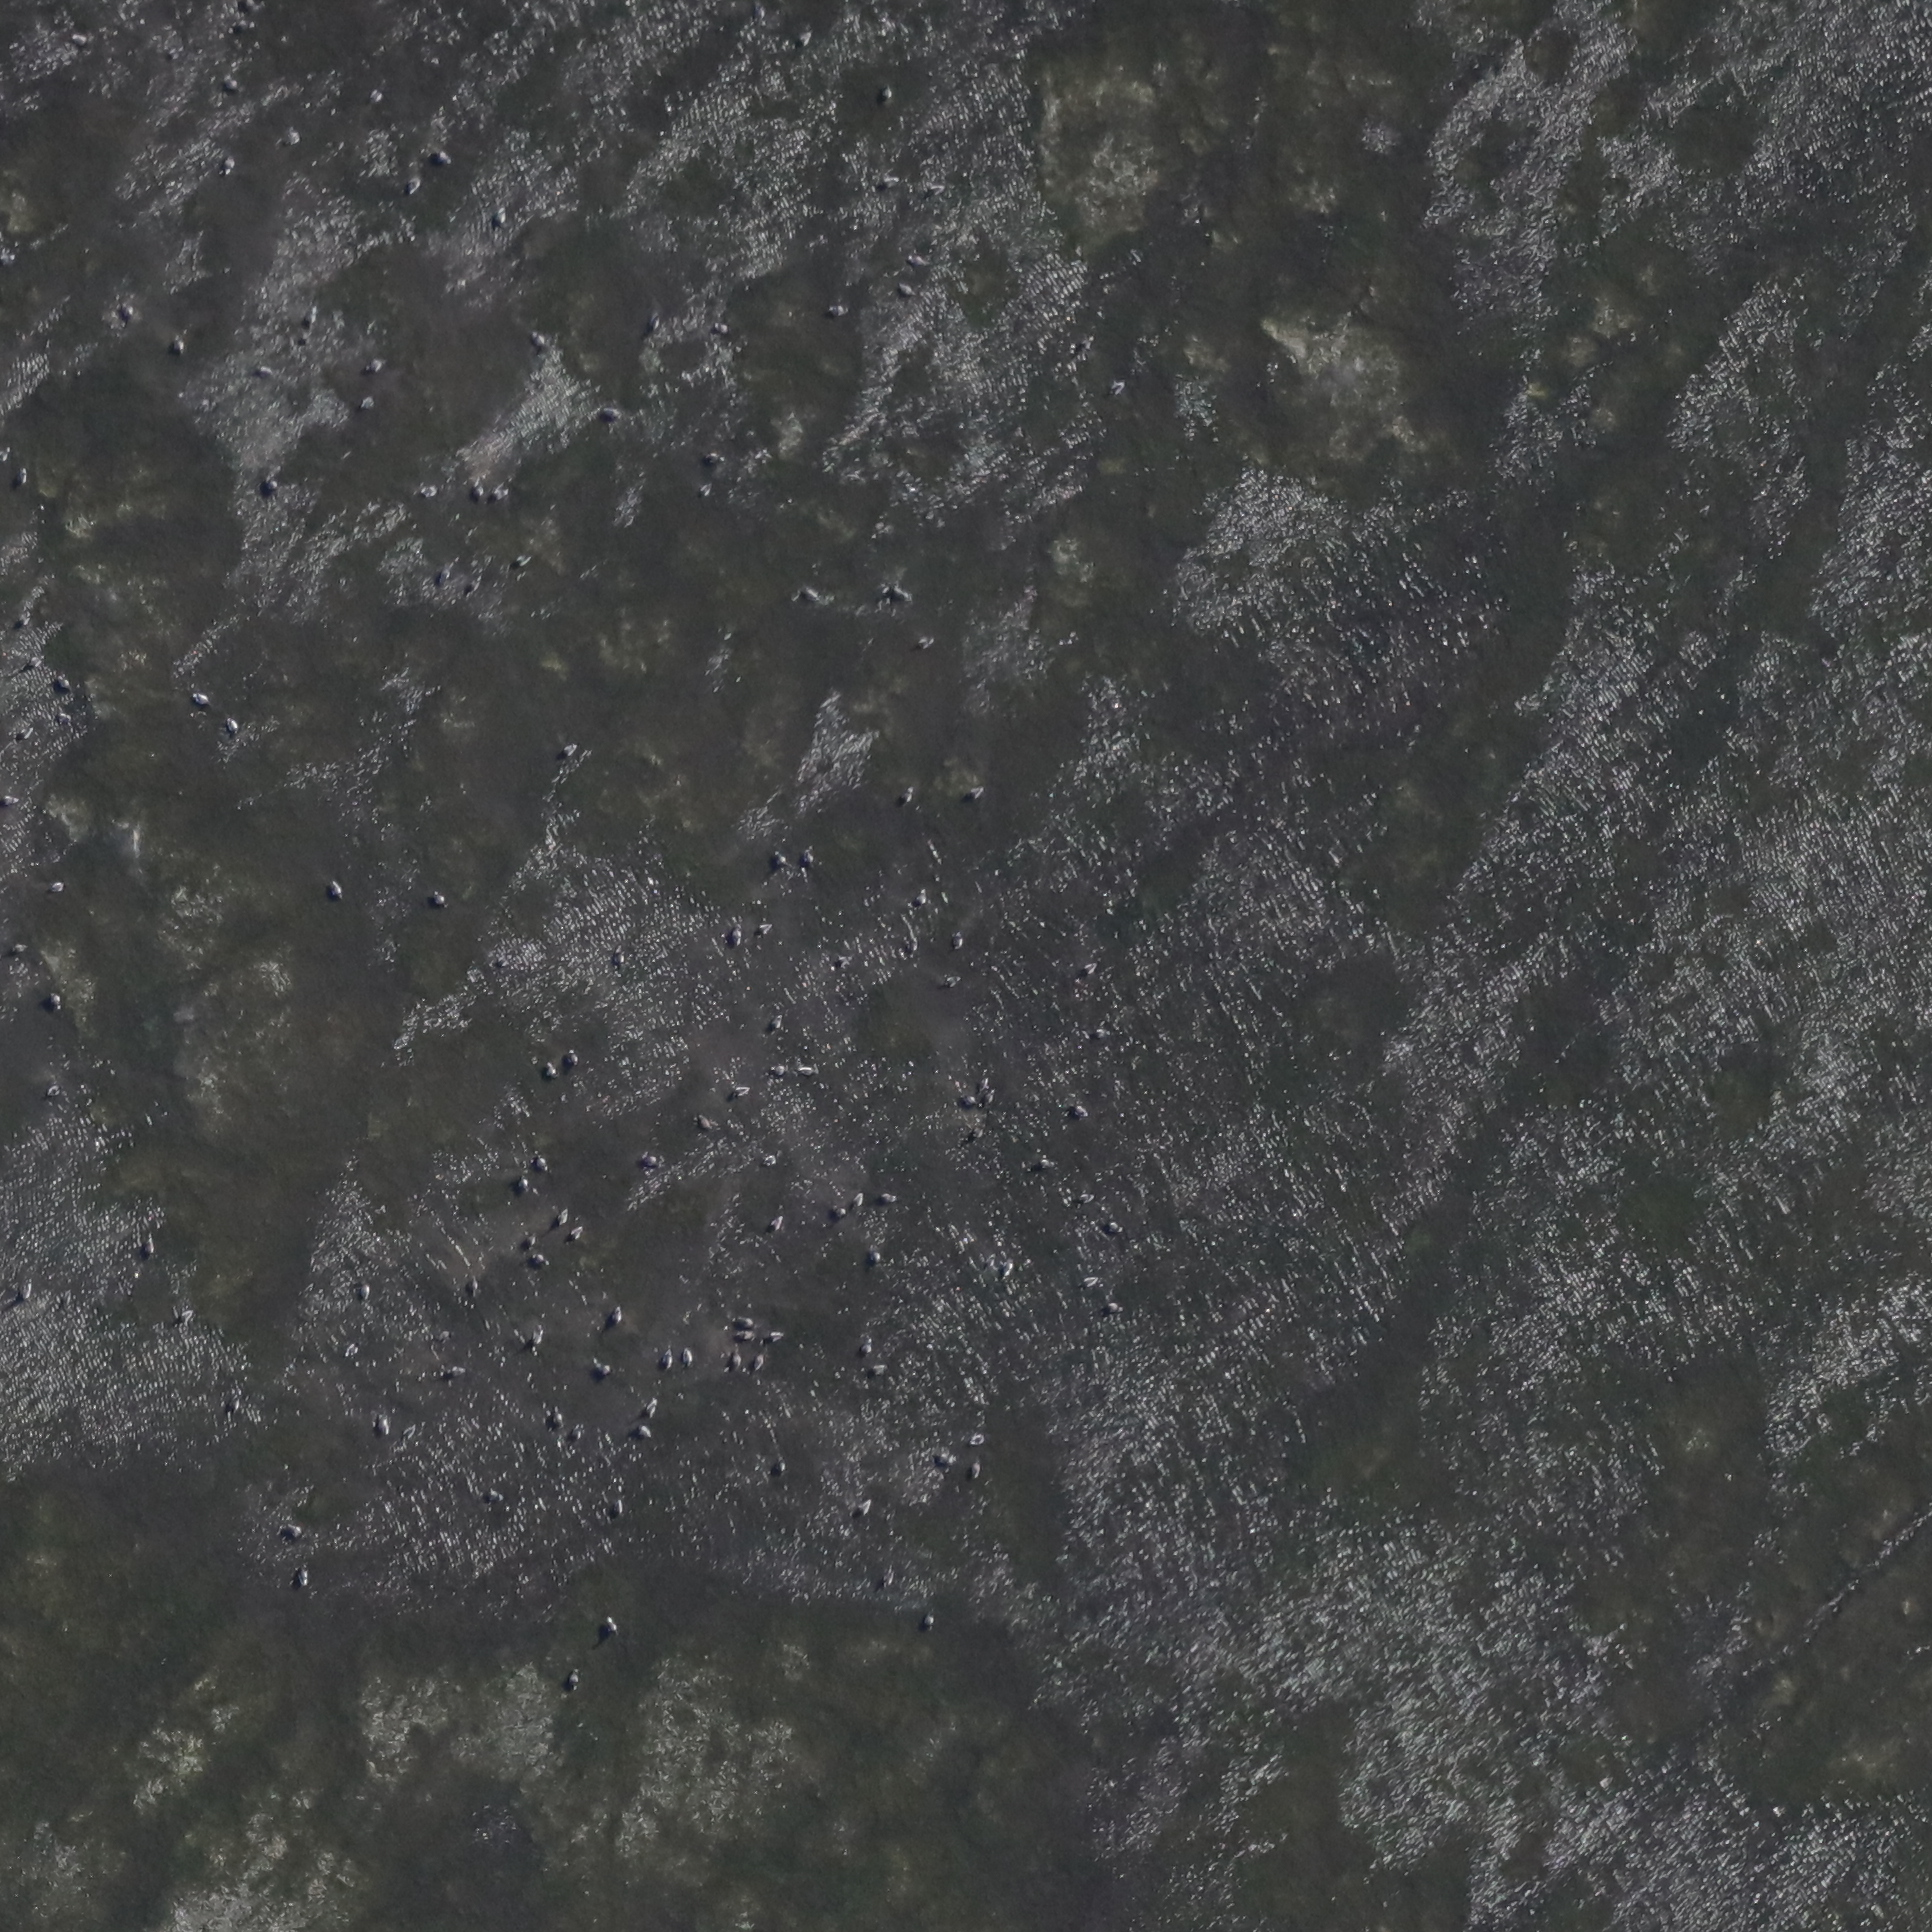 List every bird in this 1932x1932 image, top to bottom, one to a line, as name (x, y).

brant (249, 9)
brant (758, 10)
brant (243, 29)
brant (90, 33)
brant (806, 39)
brant (178, 53)
brant (236, 87)
brant (385, 90)
brant (886, 90)
brant (289, 142)
brant (438, 165)
brant (229, 173)
brant (883, 177)
brant (414, 190)
brant (939, 190)
brant (511, 220)
brant (926, 256)
brant (902, 291)
brant (120, 307)
brant (830, 312)
brant (312, 318)
brant (662, 322)
brant (544, 327)
brant (722, 338)
brant (179, 347)
brant (1090, 347)
brant (384, 360)
brant (272, 373)
brant (1121, 383)
brant (373, 407)
brant (615, 410)
brant (718, 448)
brant (3, 455)
brant (29, 470)
brant (708, 475)
brant (271, 485)
brant (438, 487)
brant (479, 491)
brant (500, 492)
brant (523, 553)
brant (455, 576)
brant (901, 582)
brant (479, 583)
brant (818, 593)
brant (29, 618)
brant (931, 639)
brant (34, 662)
brant (64, 684)
brant (199, 694)
brant (240, 712)
brant (28, 731)
brant (576, 750)
brant (901, 788)
brant (4, 798)
brant (974, 800)
brant (817, 857)
brant (788, 860)
brant (332, 889)
brant (51, 891)
brant (444, 899)
brant (927, 901)
brant (735, 931)
brant (776, 932)
brant (961, 944)
brant (918, 947)
brant (23, 952)
brant (618, 955)
brant (508, 961)
brant (1095, 966)
brant (836, 973)
brant (954, 981)
brant (58, 1003)
brant (777, 1023)
brant (1109, 1038)
brant (583, 1061)
brant (555, 1064)
brant (777, 1070)
brant (811, 1075)
brant (989, 1081)
brant (746, 1093)
brant (1001, 1093)
brant (54, 1098)
brant (963, 1101)
brant (1079, 1109)
brant (710, 1125)
brant (974, 1131)
brant (779, 1158)
brant (650, 1162)
brant (1038, 1163)
brant (545, 1164)
brant (527, 1184)
brant (1081, 1195)
brant (856, 1199)
brant (888, 1208)
brant (838, 1212)
brant (559, 1214)
brant (781, 1222)
brant (1111, 1228)
brant (581, 1237)
brant (527, 1239)
brant (151, 1245)
brant (877, 1254)
brant (984, 1257)
brant (542, 1269)
brant (1009, 1269)
brant (1091, 1278)
brant (368, 1287)
brant (470, 1289)
brant (29, 1297)
brant (1114, 1308)
brant (189, 1312)
brant (741, 1313)
brant (615, 1317)
brant (445, 1331)
brant (533, 1332)
brant (770, 1336)
brant (742, 1340)
brant (355, 1342)
brant (867, 1348)
brant (688, 1356)
brant (737, 1359)
brant (664, 1360)
brant (755, 1366)
brant (607, 1367)
brant (879, 1370)
brant (450, 1372)
brant (232, 1400)
brant (648, 1403)
brant (553, 1409)
brant (391, 1424)
brant (645, 1426)
brant (978, 1431)
brant (581, 1435)
brant (947, 1455)
brant (787, 1464)
brant (973, 1473)
brant (496, 1493)
brant (627, 1502)
brant (866, 1509)
brant (290, 1528)
brant (308, 1581)
brant (888, 1581)
brant (927, 1618)
brant (615, 1624)
brant (569, 1682)